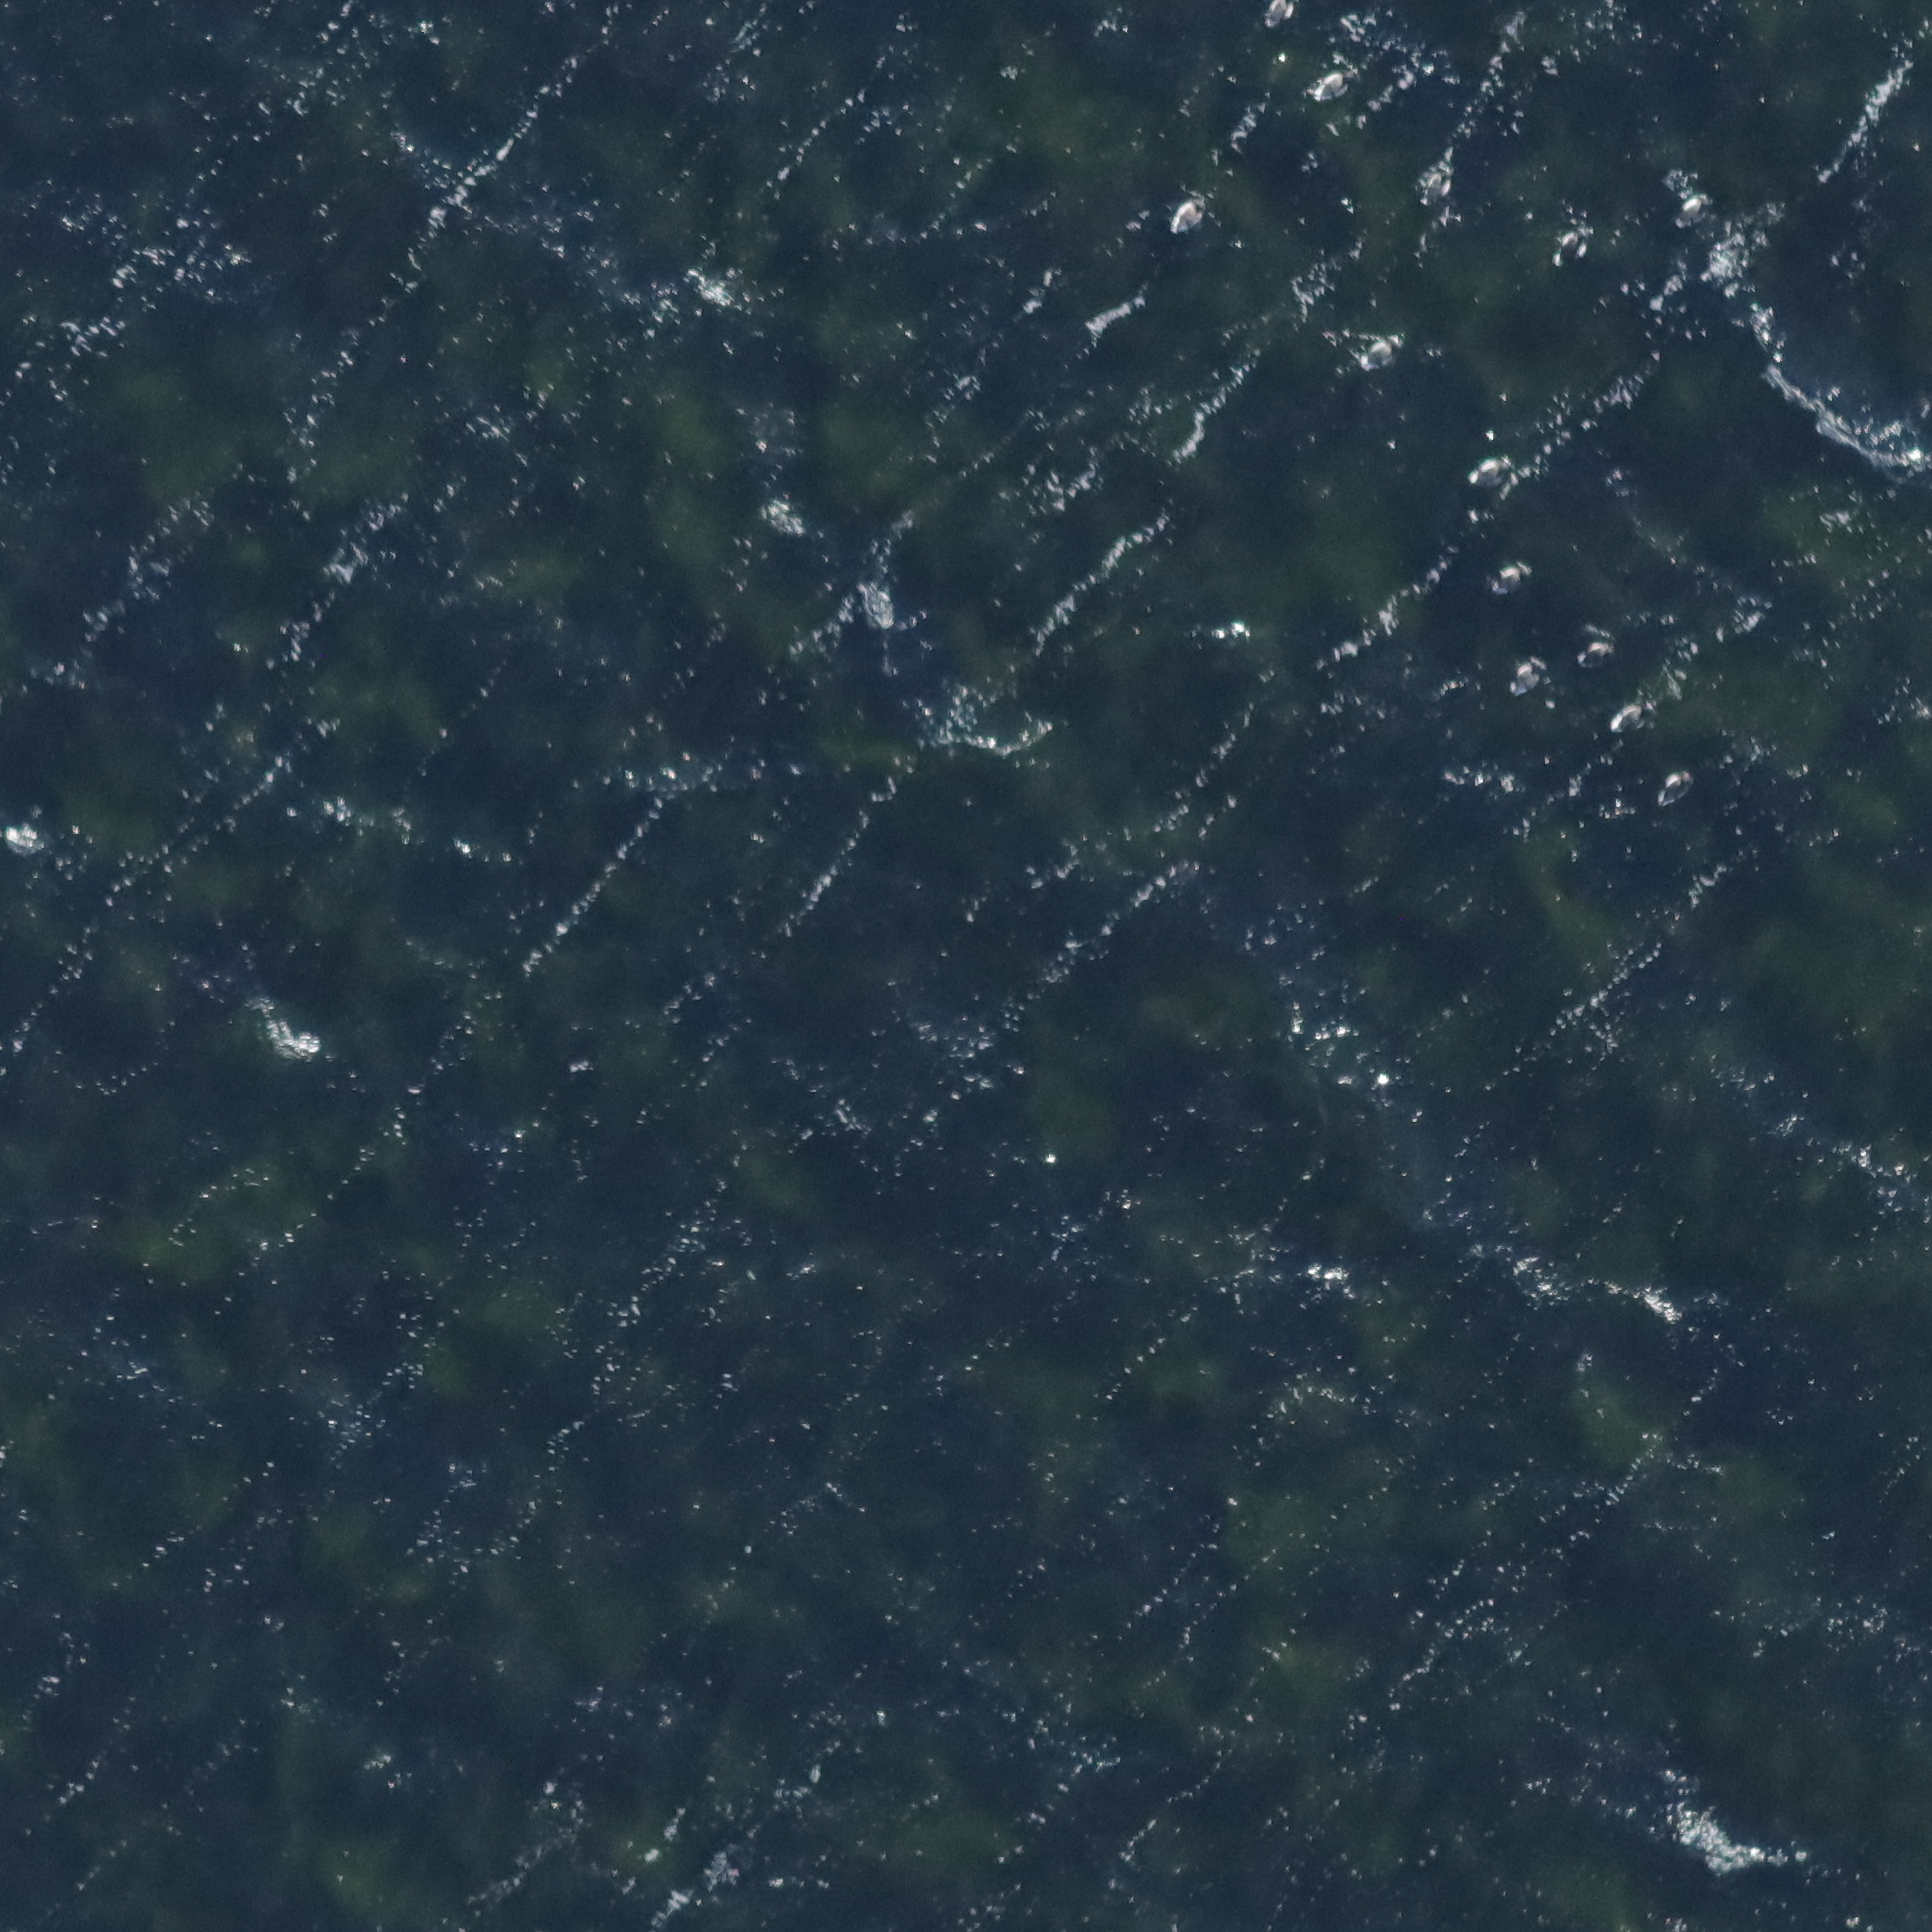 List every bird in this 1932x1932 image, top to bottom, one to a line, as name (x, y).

brant (1279, 8)
brant (1335, 88)
brant (1437, 187)
brant (1693, 208)
brant (1190, 217)
brant (1570, 250)
brant (1378, 359)
brant (1489, 474)
brant (1510, 578)
brant (1596, 655)
brant (1523, 678)
brant (1629, 720)
brant (1674, 787)